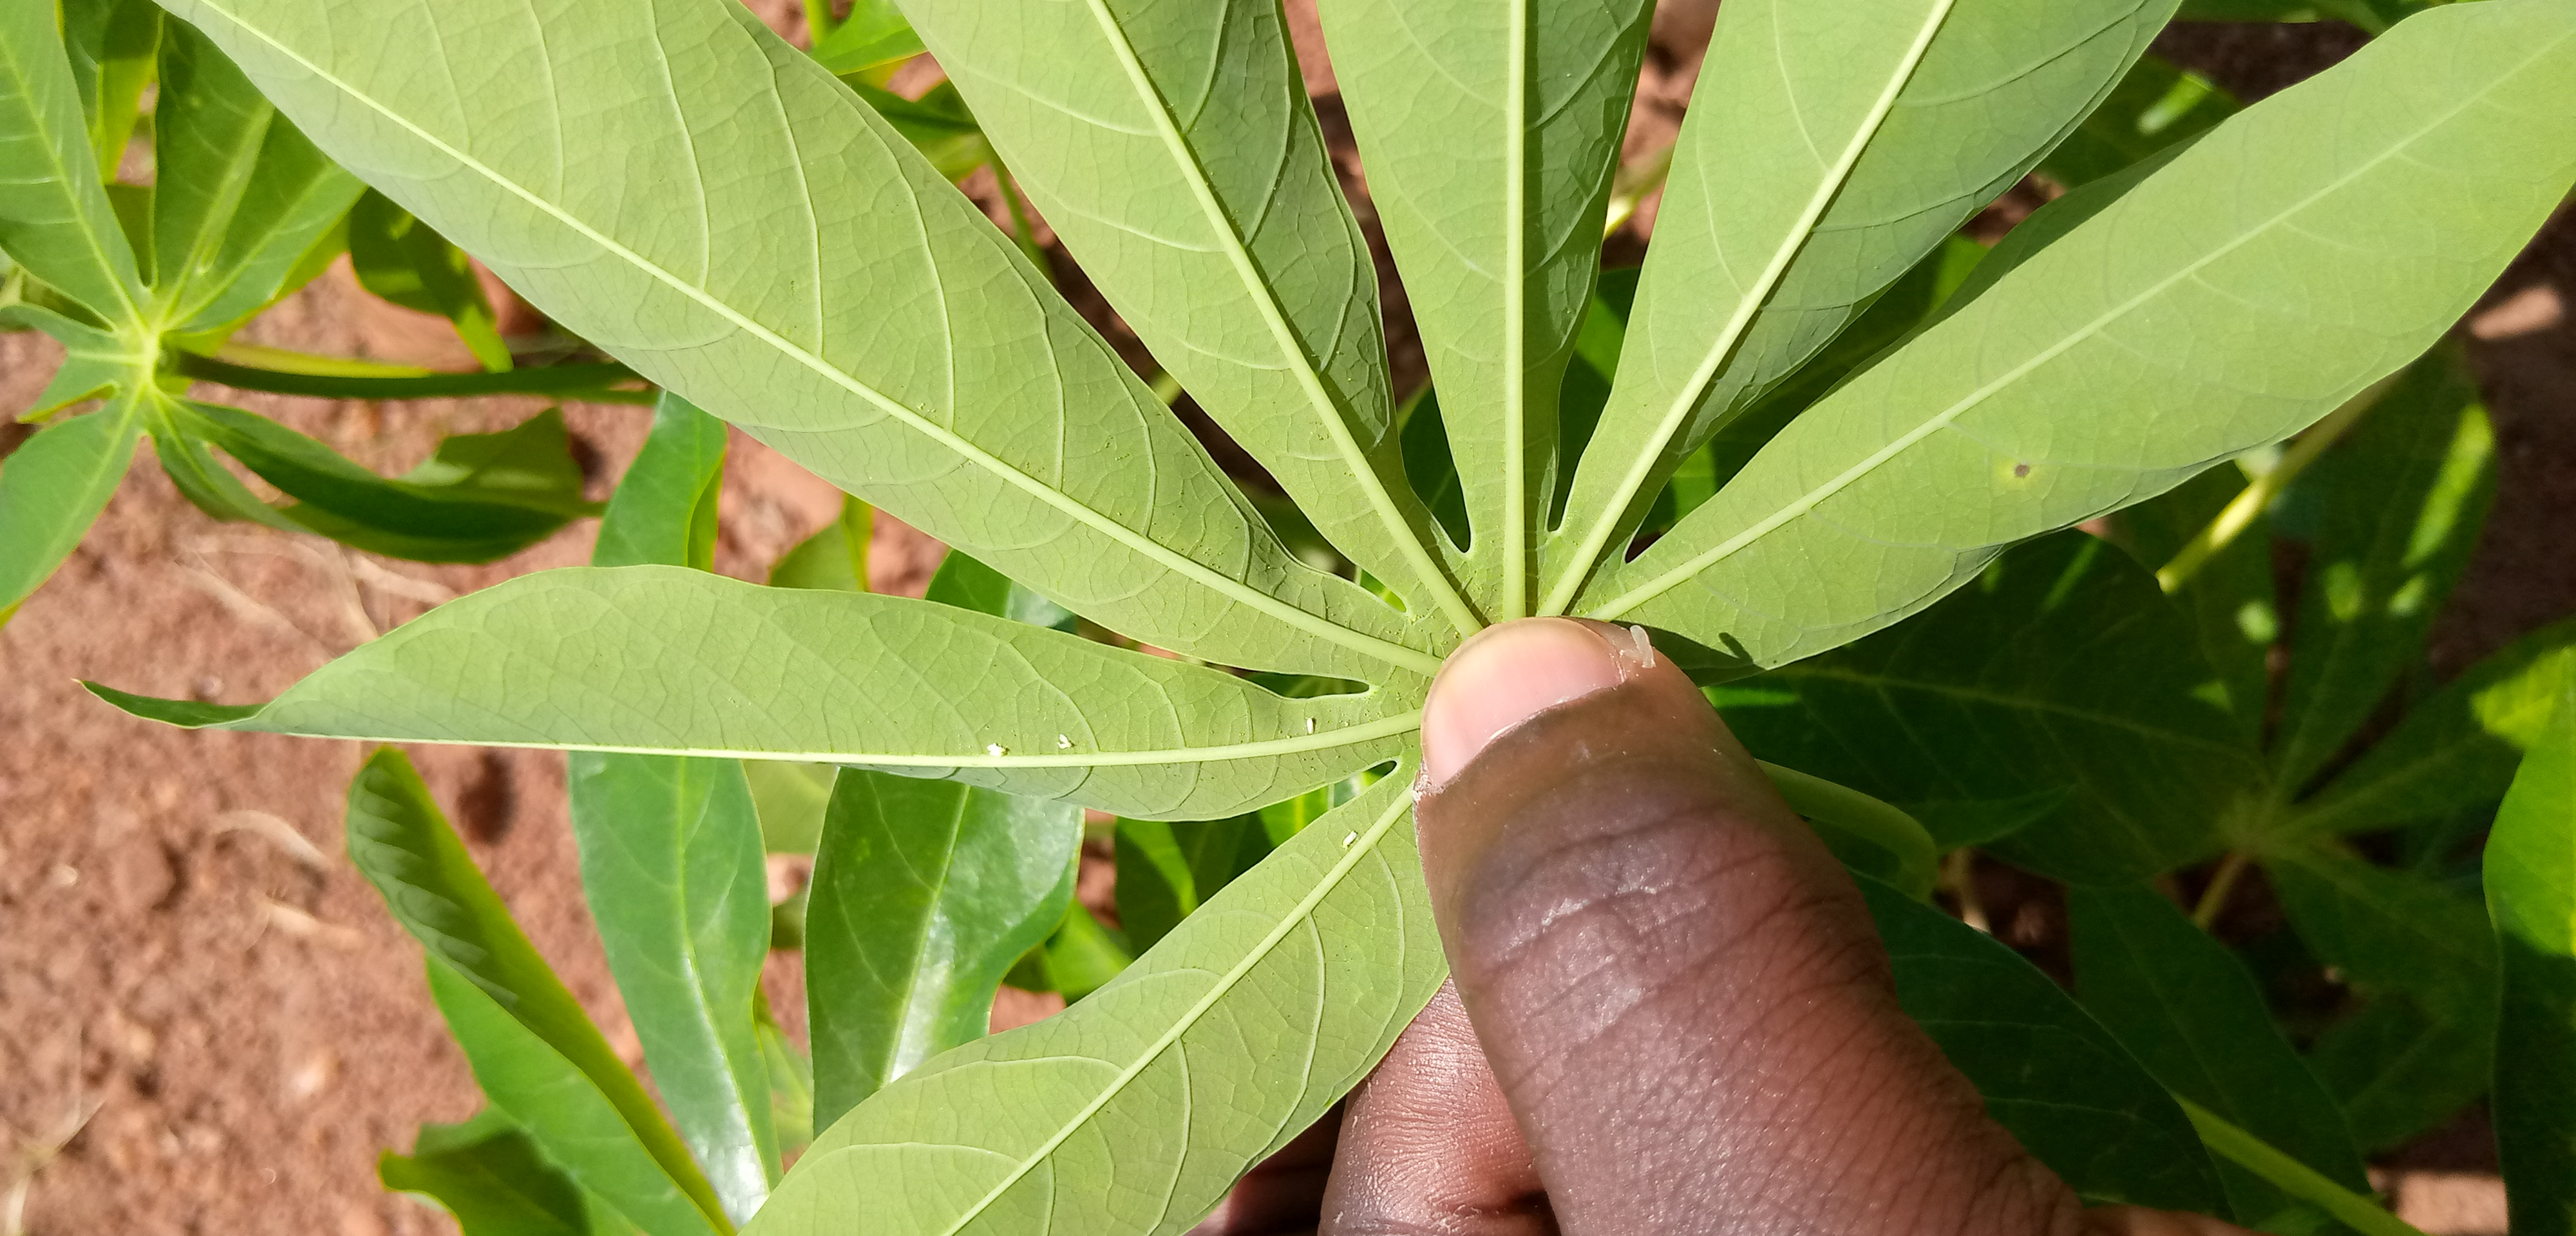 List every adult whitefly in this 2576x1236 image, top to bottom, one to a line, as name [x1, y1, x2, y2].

whitefly [1305, 714, 1317, 736]
whitefly [1056, 731, 1074, 751]
whitefly [985, 738, 1010, 752]
whitefly [985, 742, 1011, 758]
whitefly [1341, 829, 1359, 849]